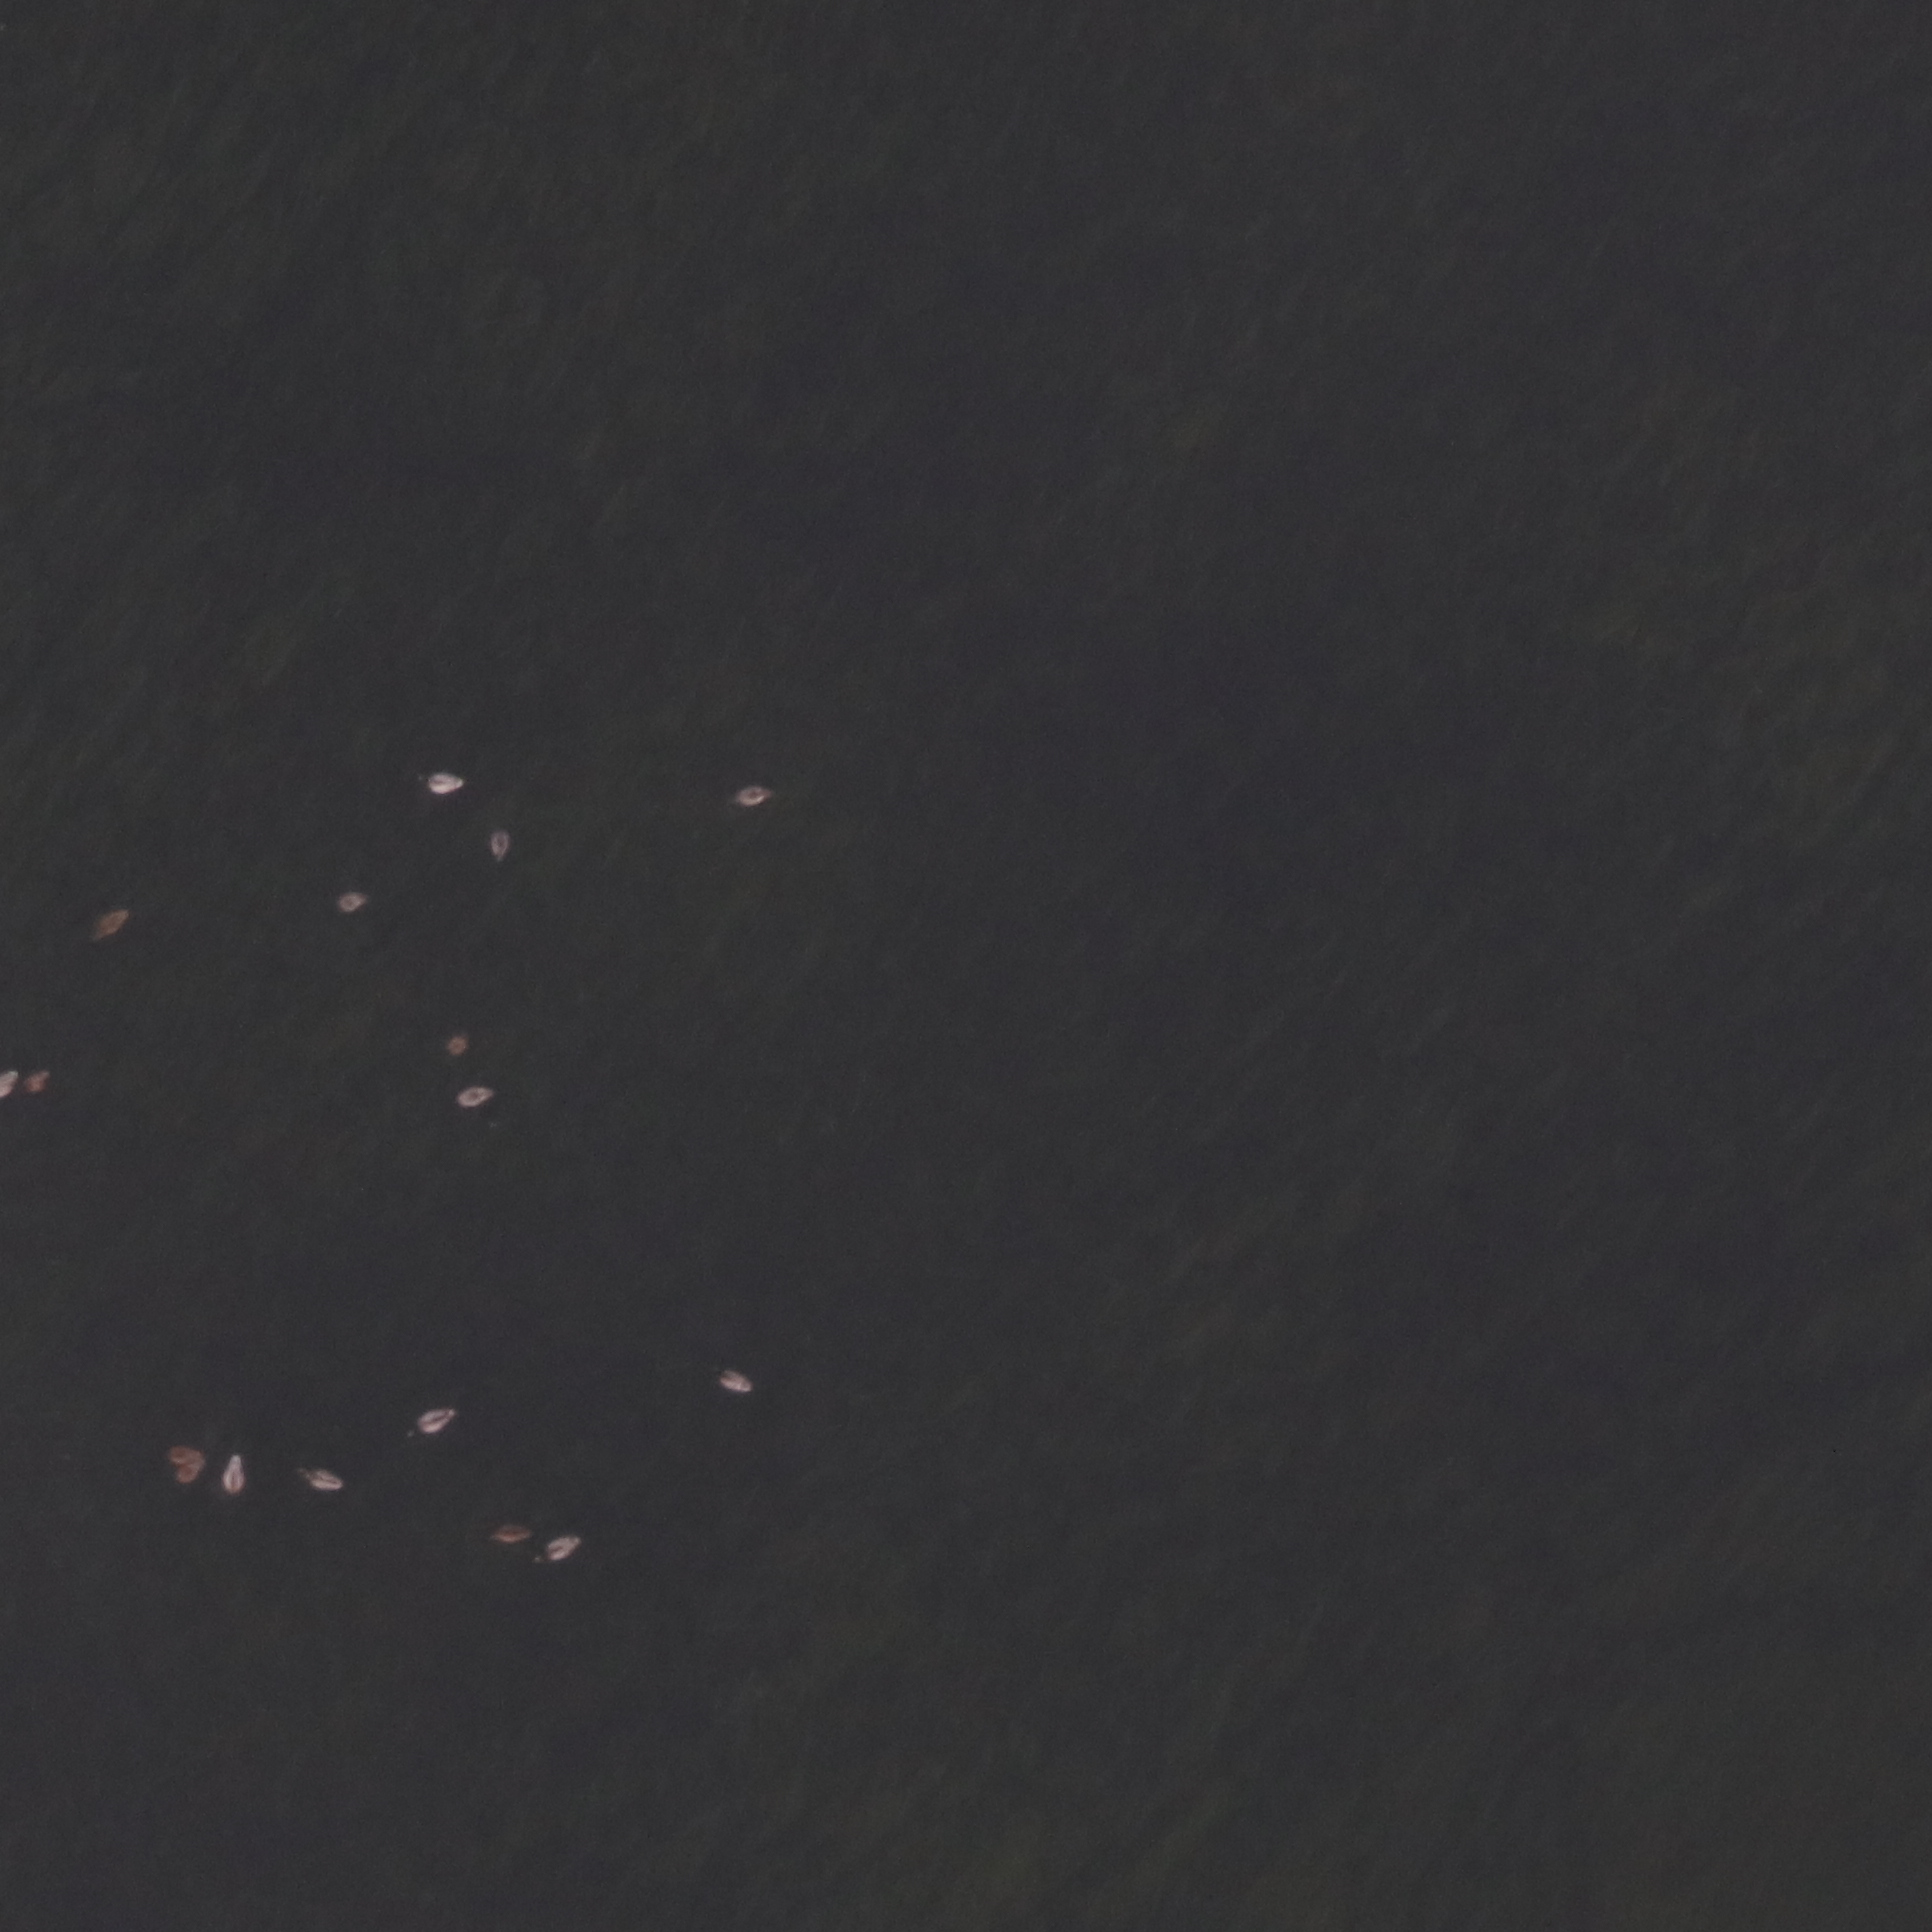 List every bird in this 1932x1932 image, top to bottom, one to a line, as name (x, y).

other bird (445, 785)
other bird (753, 792)
other bird (497, 844)
other bird (352, 905)
other bird (110, 923)
other bird (457, 1046)
other bird (32, 1082)
other bird (472, 1098)
other bird (736, 1379)
other bird (430, 1423)
other bird (176, 1454)
other bird (186, 1475)
other bird (234, 1477)
other bird (318, 1482)
other bird (510, 1536)
other bird (560, 1549)